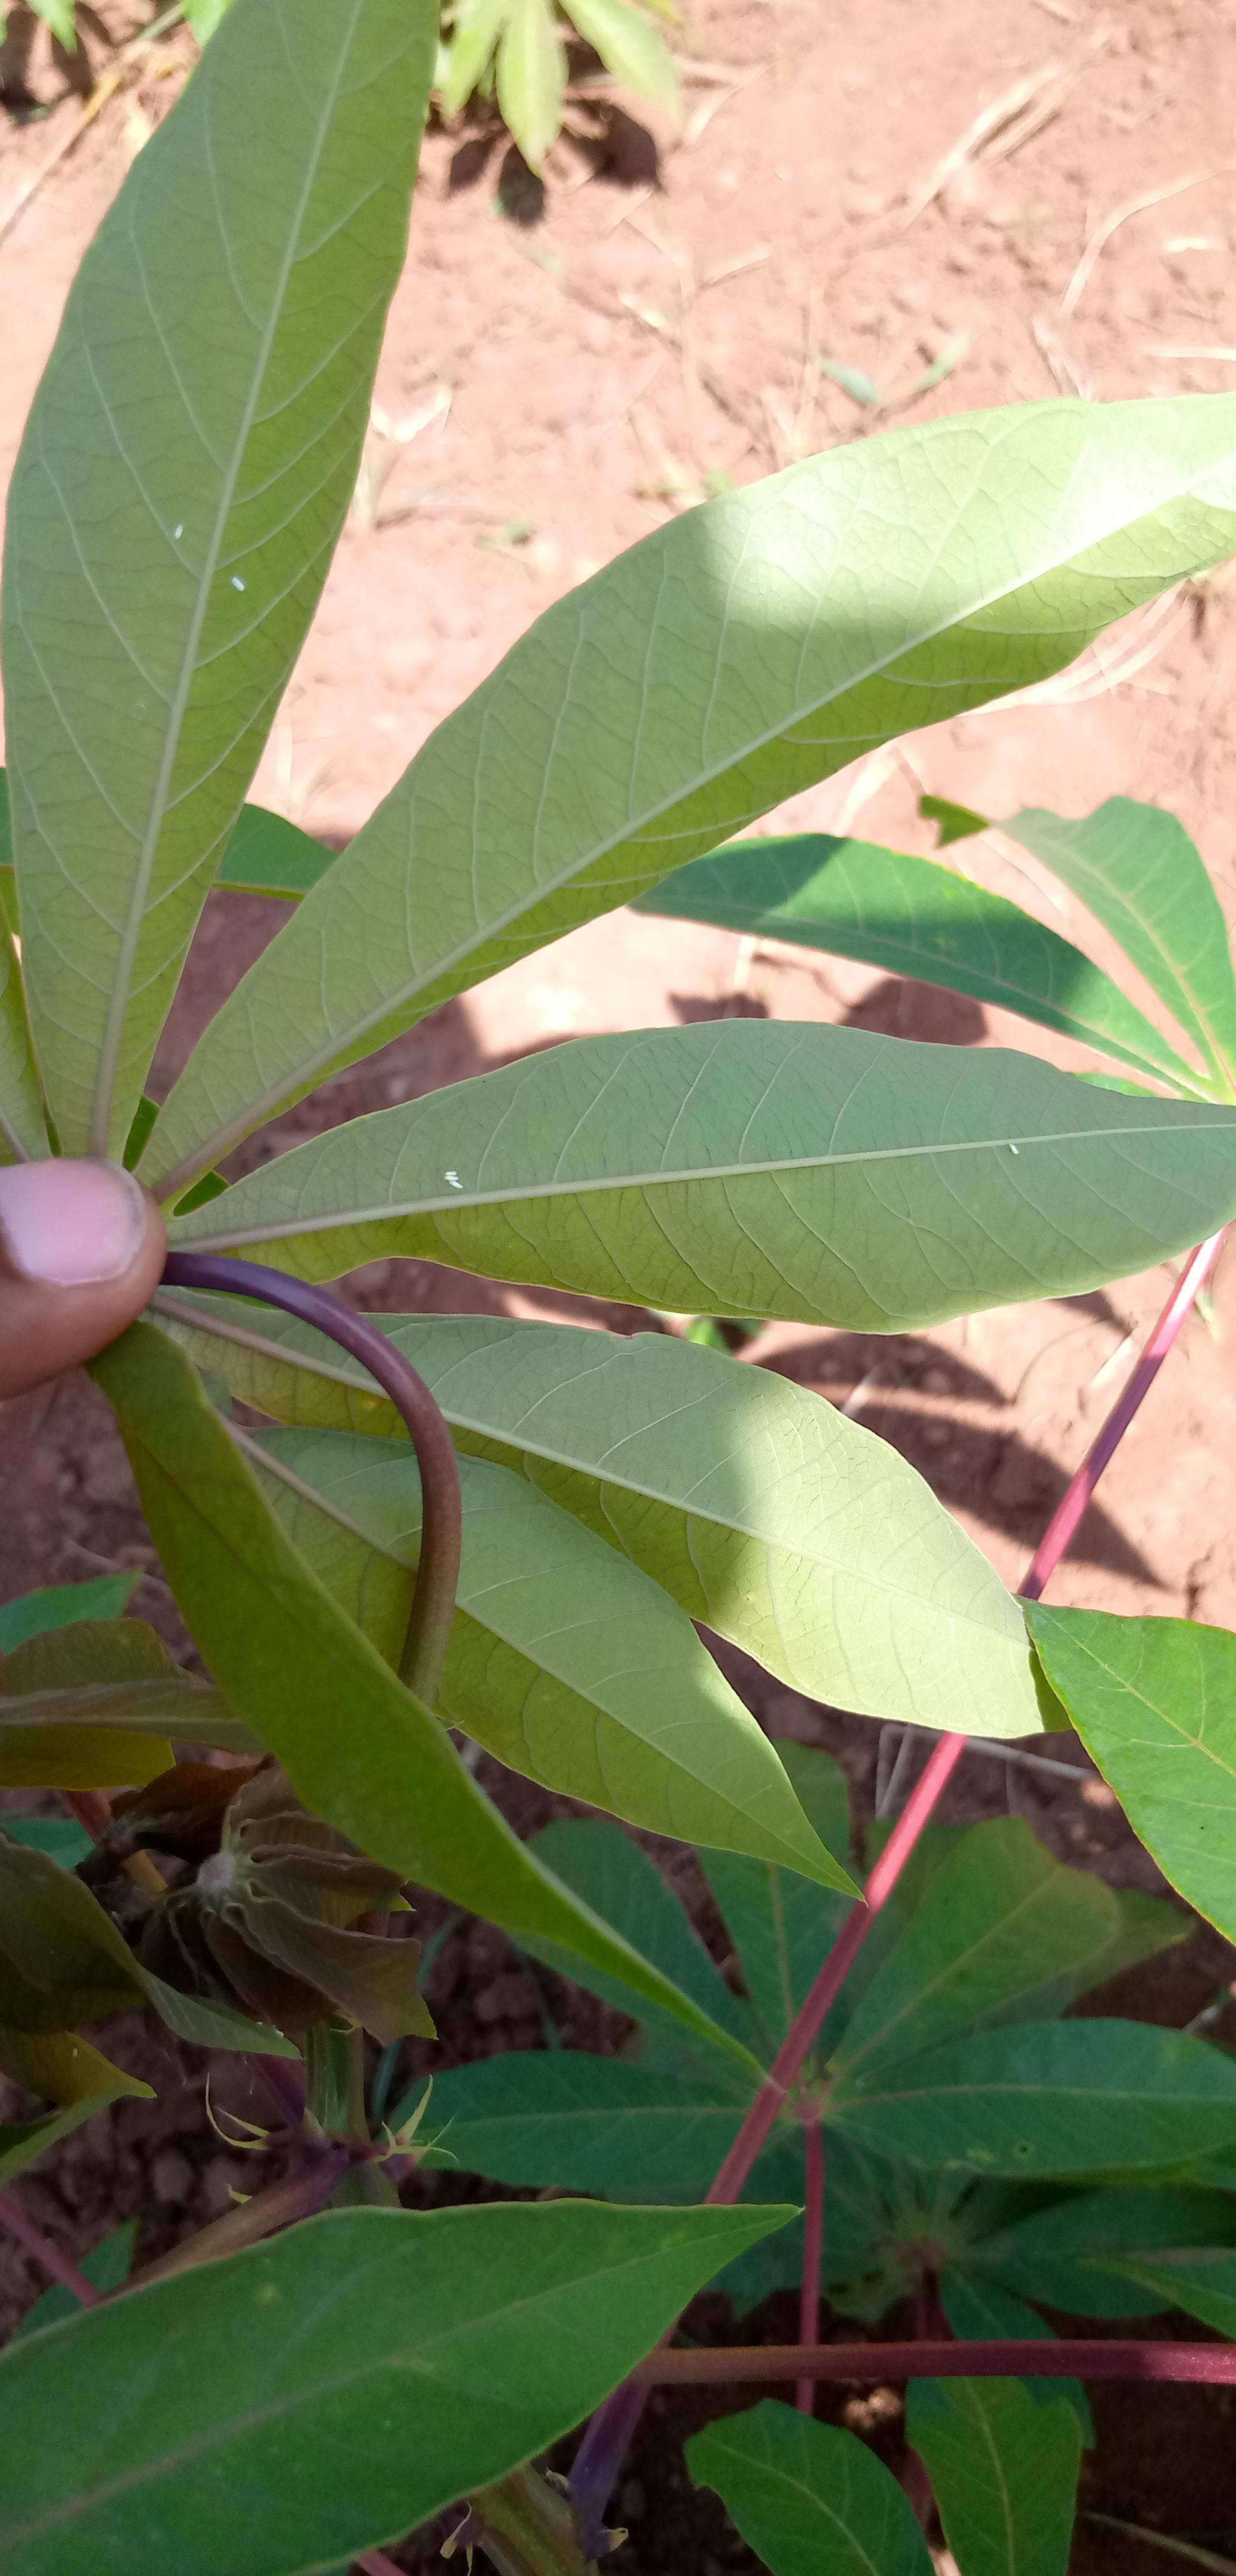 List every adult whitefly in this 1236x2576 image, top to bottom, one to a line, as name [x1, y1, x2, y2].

whitefly [164, 519, 198, 549]
whitefly [221, 567, 249, 603]
whitefly [989, 1132, 1027, 1171]
whitefly [430, 1154, 478, 1202]
whitefly [442, 1161, 467, 1197]